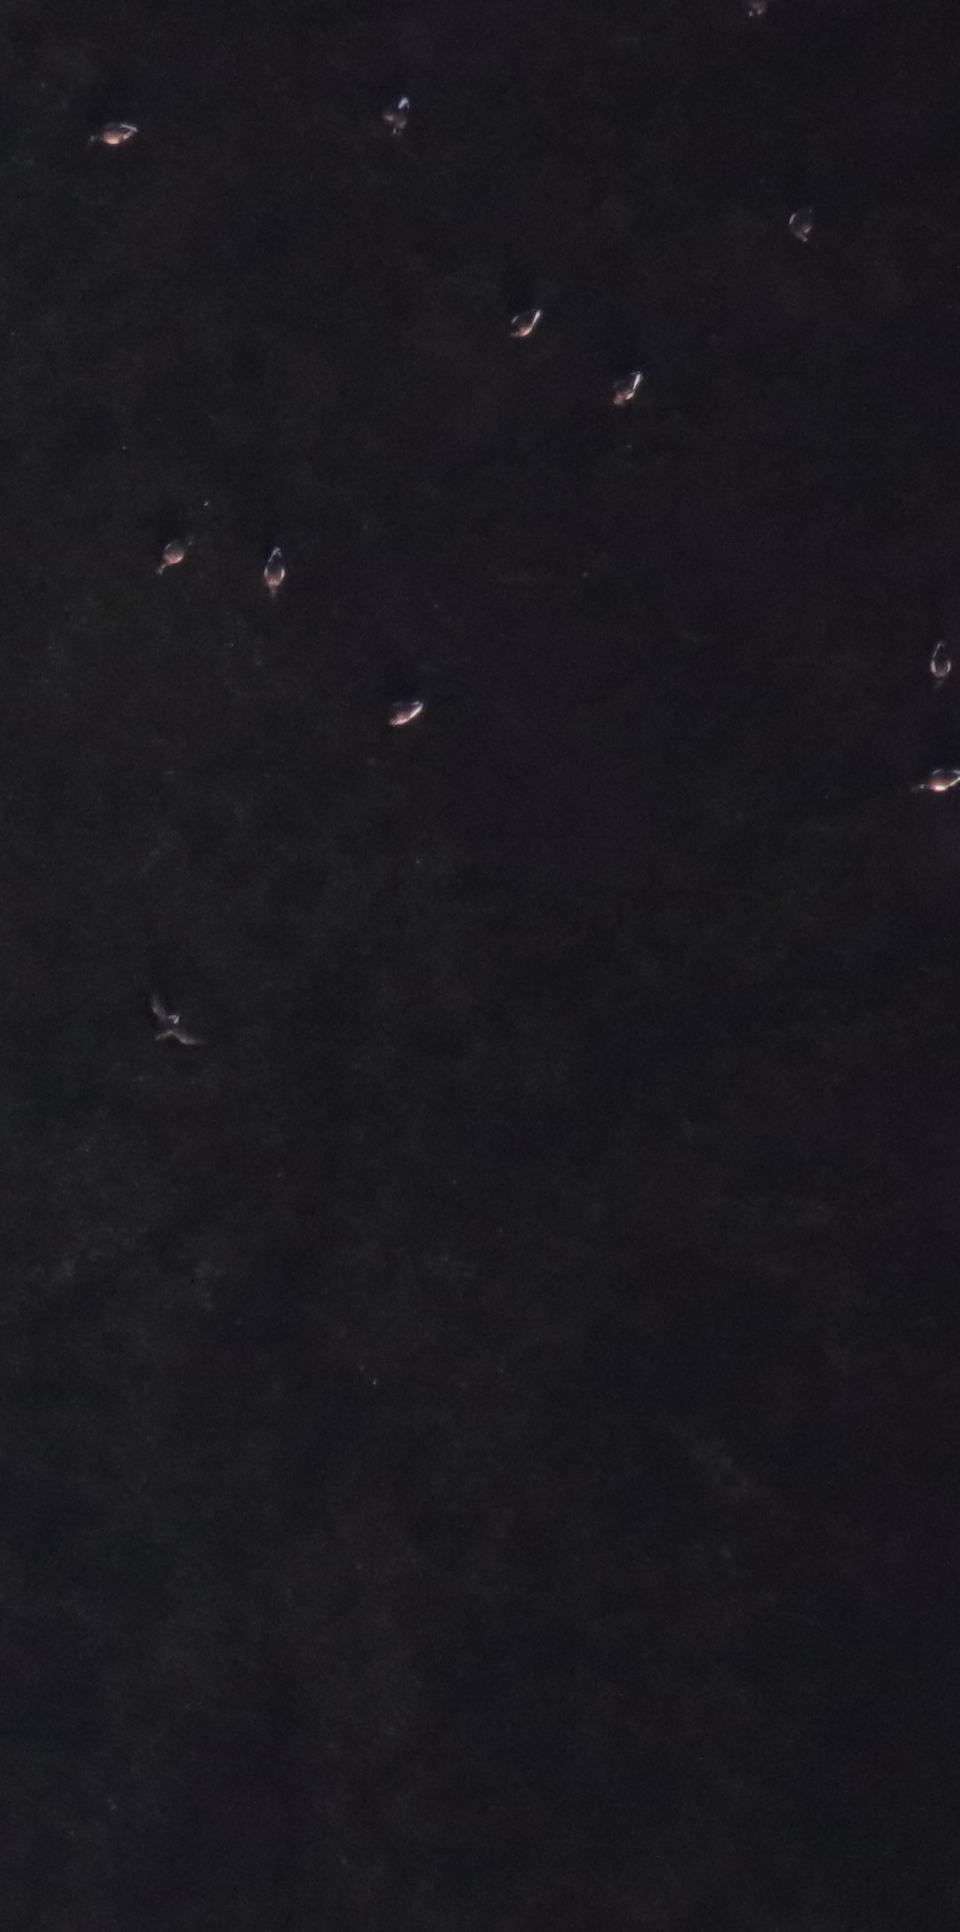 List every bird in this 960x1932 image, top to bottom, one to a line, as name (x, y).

brant (400, 116)
brant (112, 132)
brant (801, 222)
brant (524, 322)
brant (624, 387)
brant (173, 551)
brant (273, 573)
brant (943, 659)
brant (404, 711)
brant (934, 783)
brant (161, 1023)